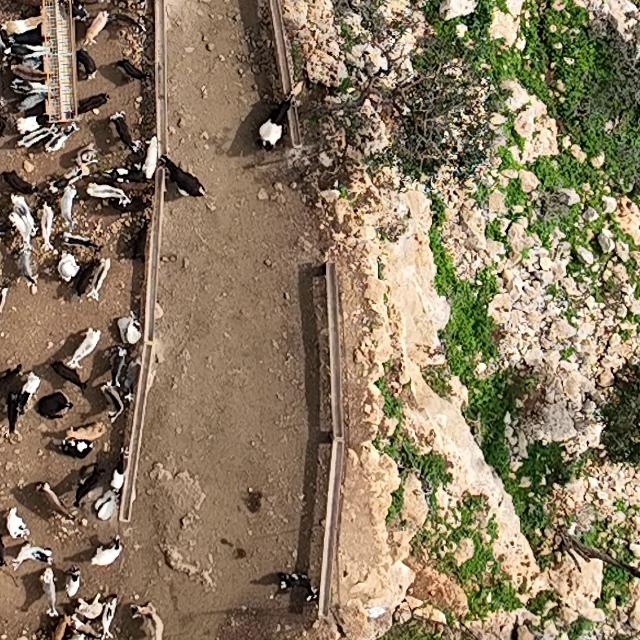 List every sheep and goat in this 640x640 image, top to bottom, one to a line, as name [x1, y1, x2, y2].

goat [8, 0, 53, 7]
goat [59, 0, 89, 22]
goat [17, 6, 42, 19]
goat [83, 10, 109, 46]
goat [3, 12, 47, 35]
goat [110, 13, 146, 33]
goat [0, 20, 6, 51]
goat [7, 35, 49, 46]
goat [1, 46, 52, 60]
goat [76, 47, 98, 79]
goat [117, 58, 149, 81]
goat [10, 64, 56, 80]
goat [0, 67, 6, 106]
goat [10, 80, 57, 94]
goat [14, 92, 51, 112]
goat [259, 92, 295, 150]
goat [70, 93, 107, 119]
goat [0, 107, 9, 138]
goat [110, 111, 140, 152]
goat [15, 112, 56, 133]
goat [44, 122, 79, 151]
goat [16, 124, 57, 148]
goat [142, 135, 158, 179]
goat [76, 143, 97, 165]
goat [159, 154, 207, 198]
goat [48, 167, 82, 192]
goat [93, 168, 143, 183]
goat [1, 169, 40, 195]
goat [88, 183, 132, 207]
goat [60, 186, 77, 226]
goat [10, 196, 39, 247]
goat [108, 198, 152, 212]
goat [41, 202, 54, 252]
goat [129, 218, 152, 251]
goat [0, 222, 10, 239]
goat [63, 232, 103, 253]
goat [19, 250, 37, 284]
goat [59, 252, 79, 282]
goat [88, 257, 109, 302]
goat [76, 258, 100, 299]
goat [0, 286, 9, 330]
goat [118, 316, 142, 345]
goat [67, 328, 101, 369]
goat [106, 347, 126, 385]
goat [123, 356, 142, 402]
goat [50, 360, 88, 390]
goat [0, 365, 21, 393]
goat [16, 373, 41, 416]
goat [101, 384, 124, 423]
goat [5, 388, 20, 432]
goat [37, 391, 73, 419]
goat [65, 422, 107, 439]
goat [59, 439, 94, 459]
goat [109, 447, 130, 491]
goat [72, 468, 104, 507]
goat [37, 484, 77, 522]
goat [95, 489, 116, 508]
goat [97, 496, 119, 521]
goat [6, 508, 30, 538]
goat [0, 517, 8, 568]
goat [91, 535, 123, 565]
goat [11, 544, 52, 573]
goat [65, 564, 79, 597]
goat [40, 568, 58, 617]
goat [278, 574, 317, 601]
goat [75, 594, 103, 619]
goat [101, 596, 117, 639]
goat [130, 604, 163, 639]
goat [69, 614, 102, 639]